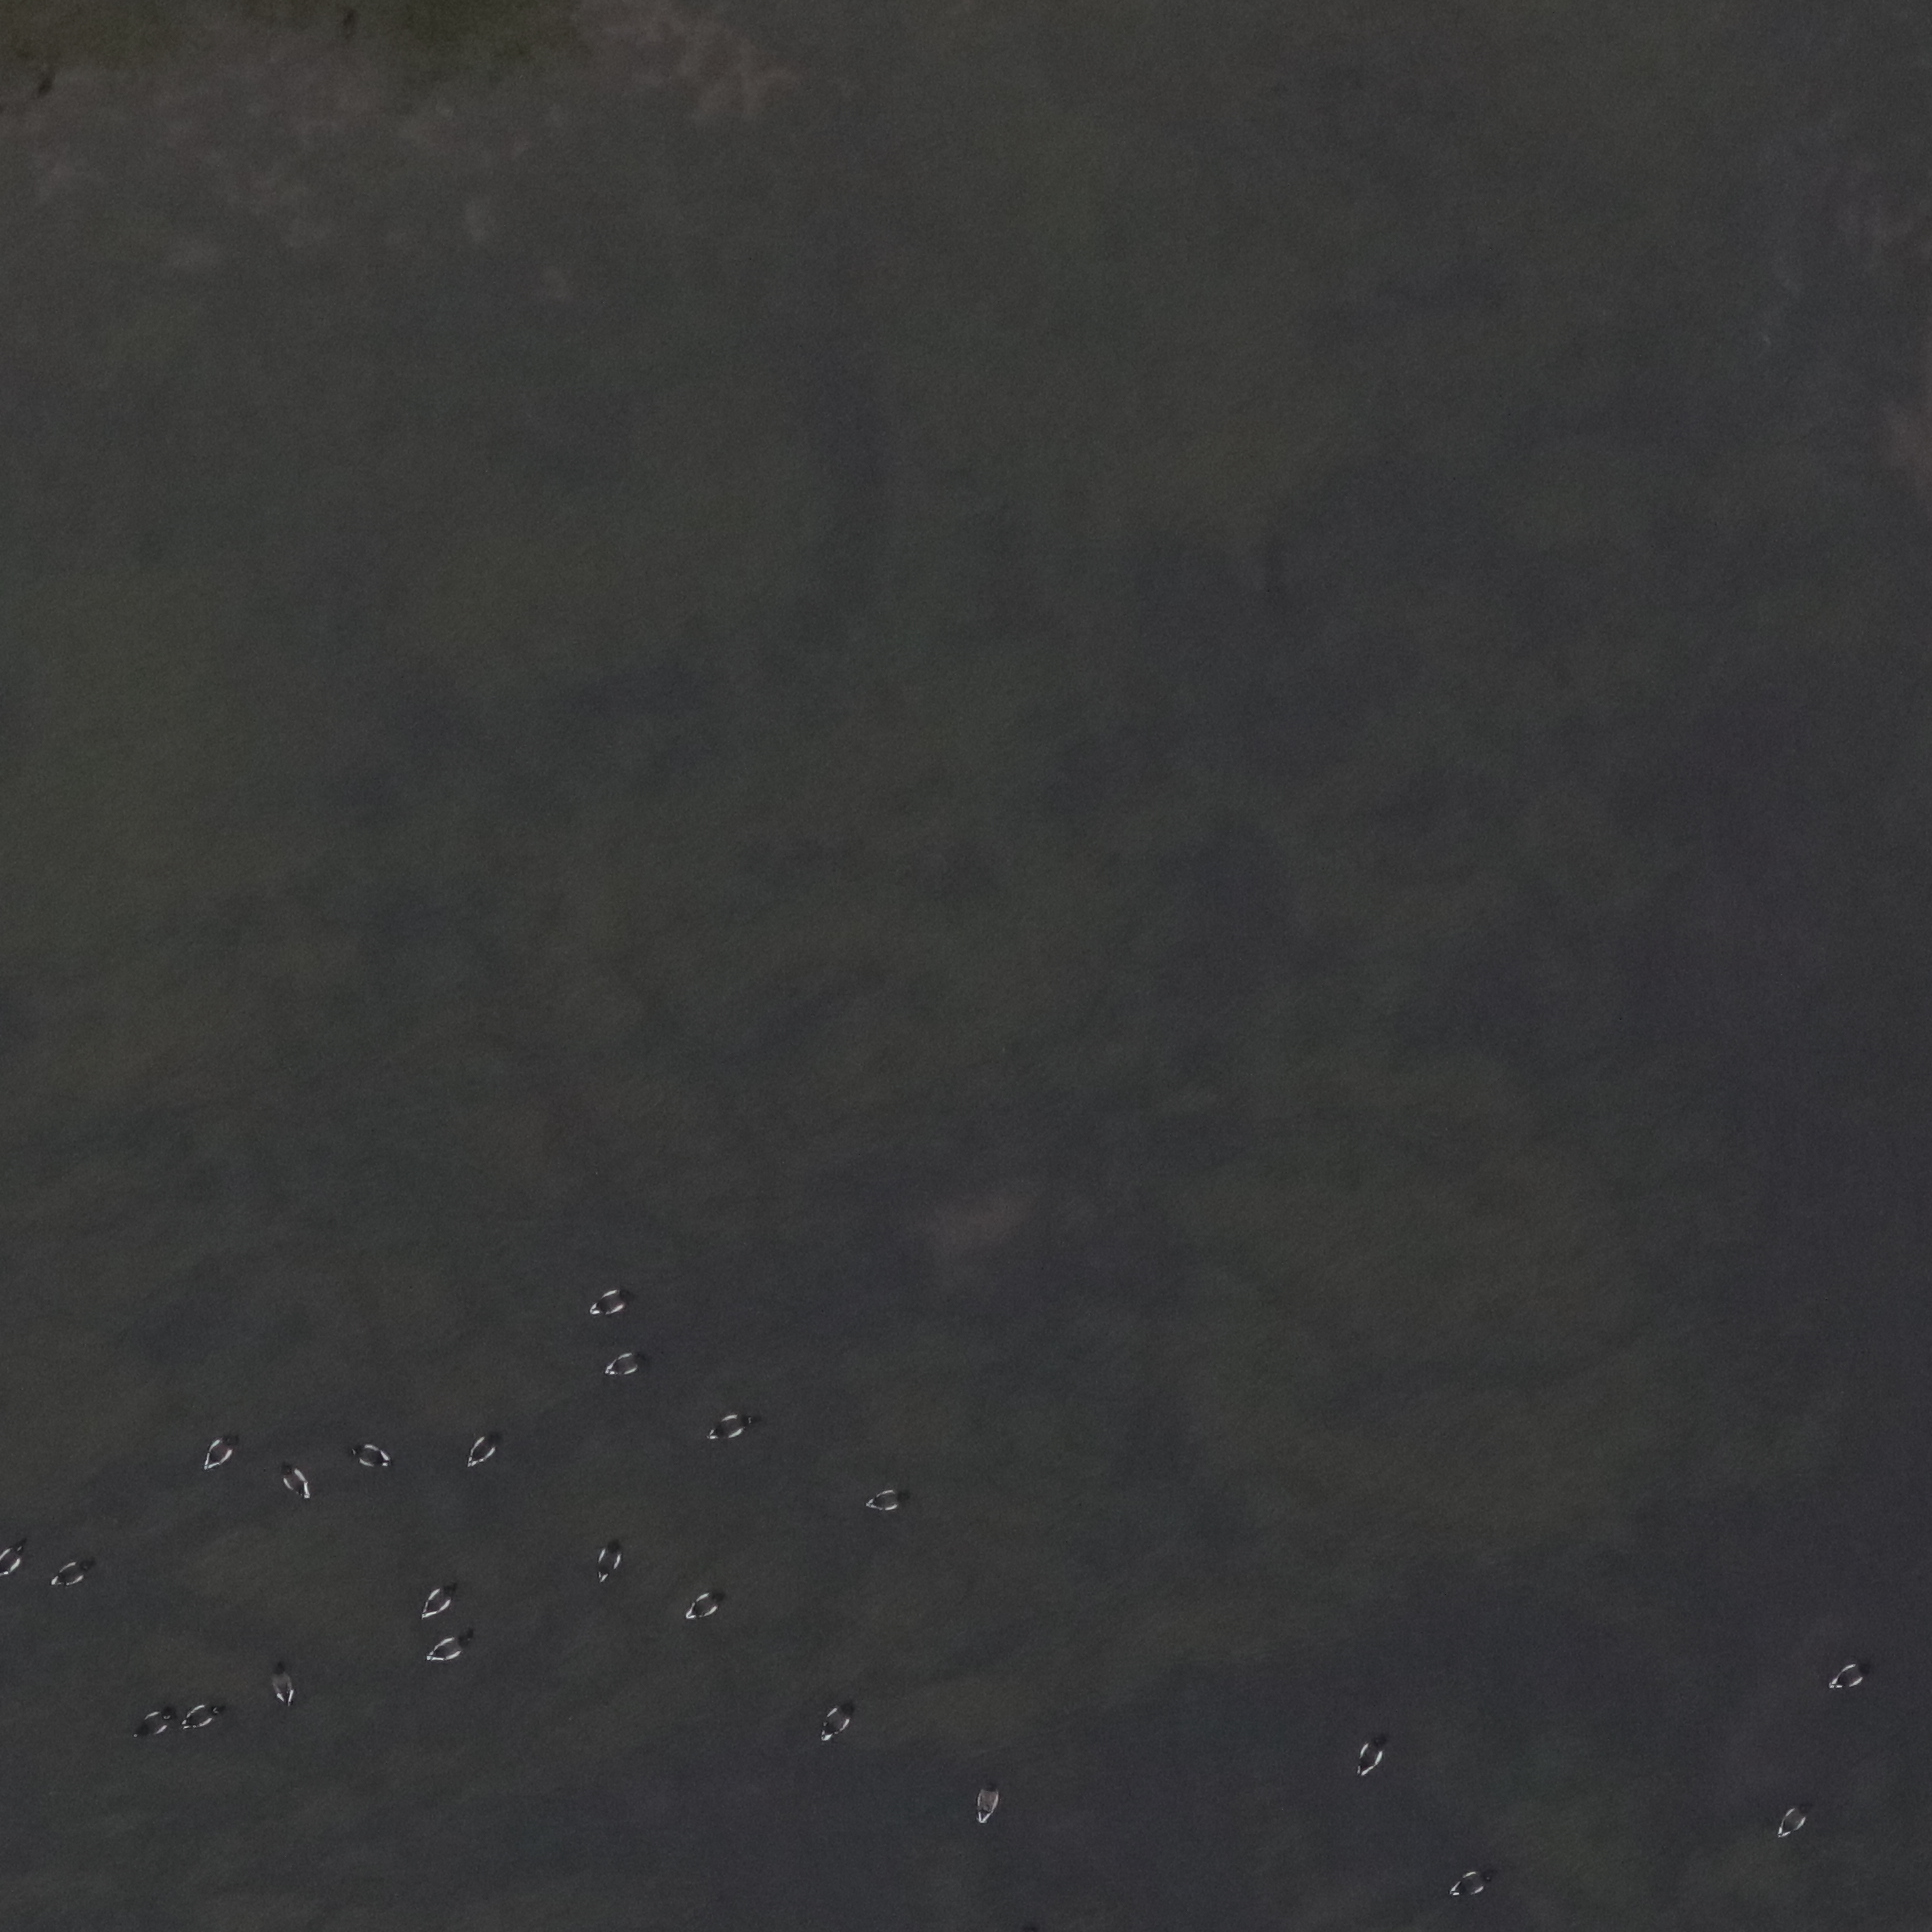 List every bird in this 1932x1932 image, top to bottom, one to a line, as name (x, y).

brant (610, 1303)
brant (622, 1363)
brant (731, 1426)
brant (481, 1448)
brant (218, 1452)
brant (371, 1456)
brant (295, 1480)
brant (884, 1499)
brant (9, 1559)
brant (608, 1560)
brant (69, 1572)
brant (438, 1600)
brant (702, 1605)
brant (447, 1649)
brant (1850, 1676)
brant (282, 1687)
brant (201, 1715)
brant (157, 1721)
brant (835, 1721)
brant (1371, 1756)
brant (986, 1801)
brant (1794, 1820)
brant (1470, 1883)